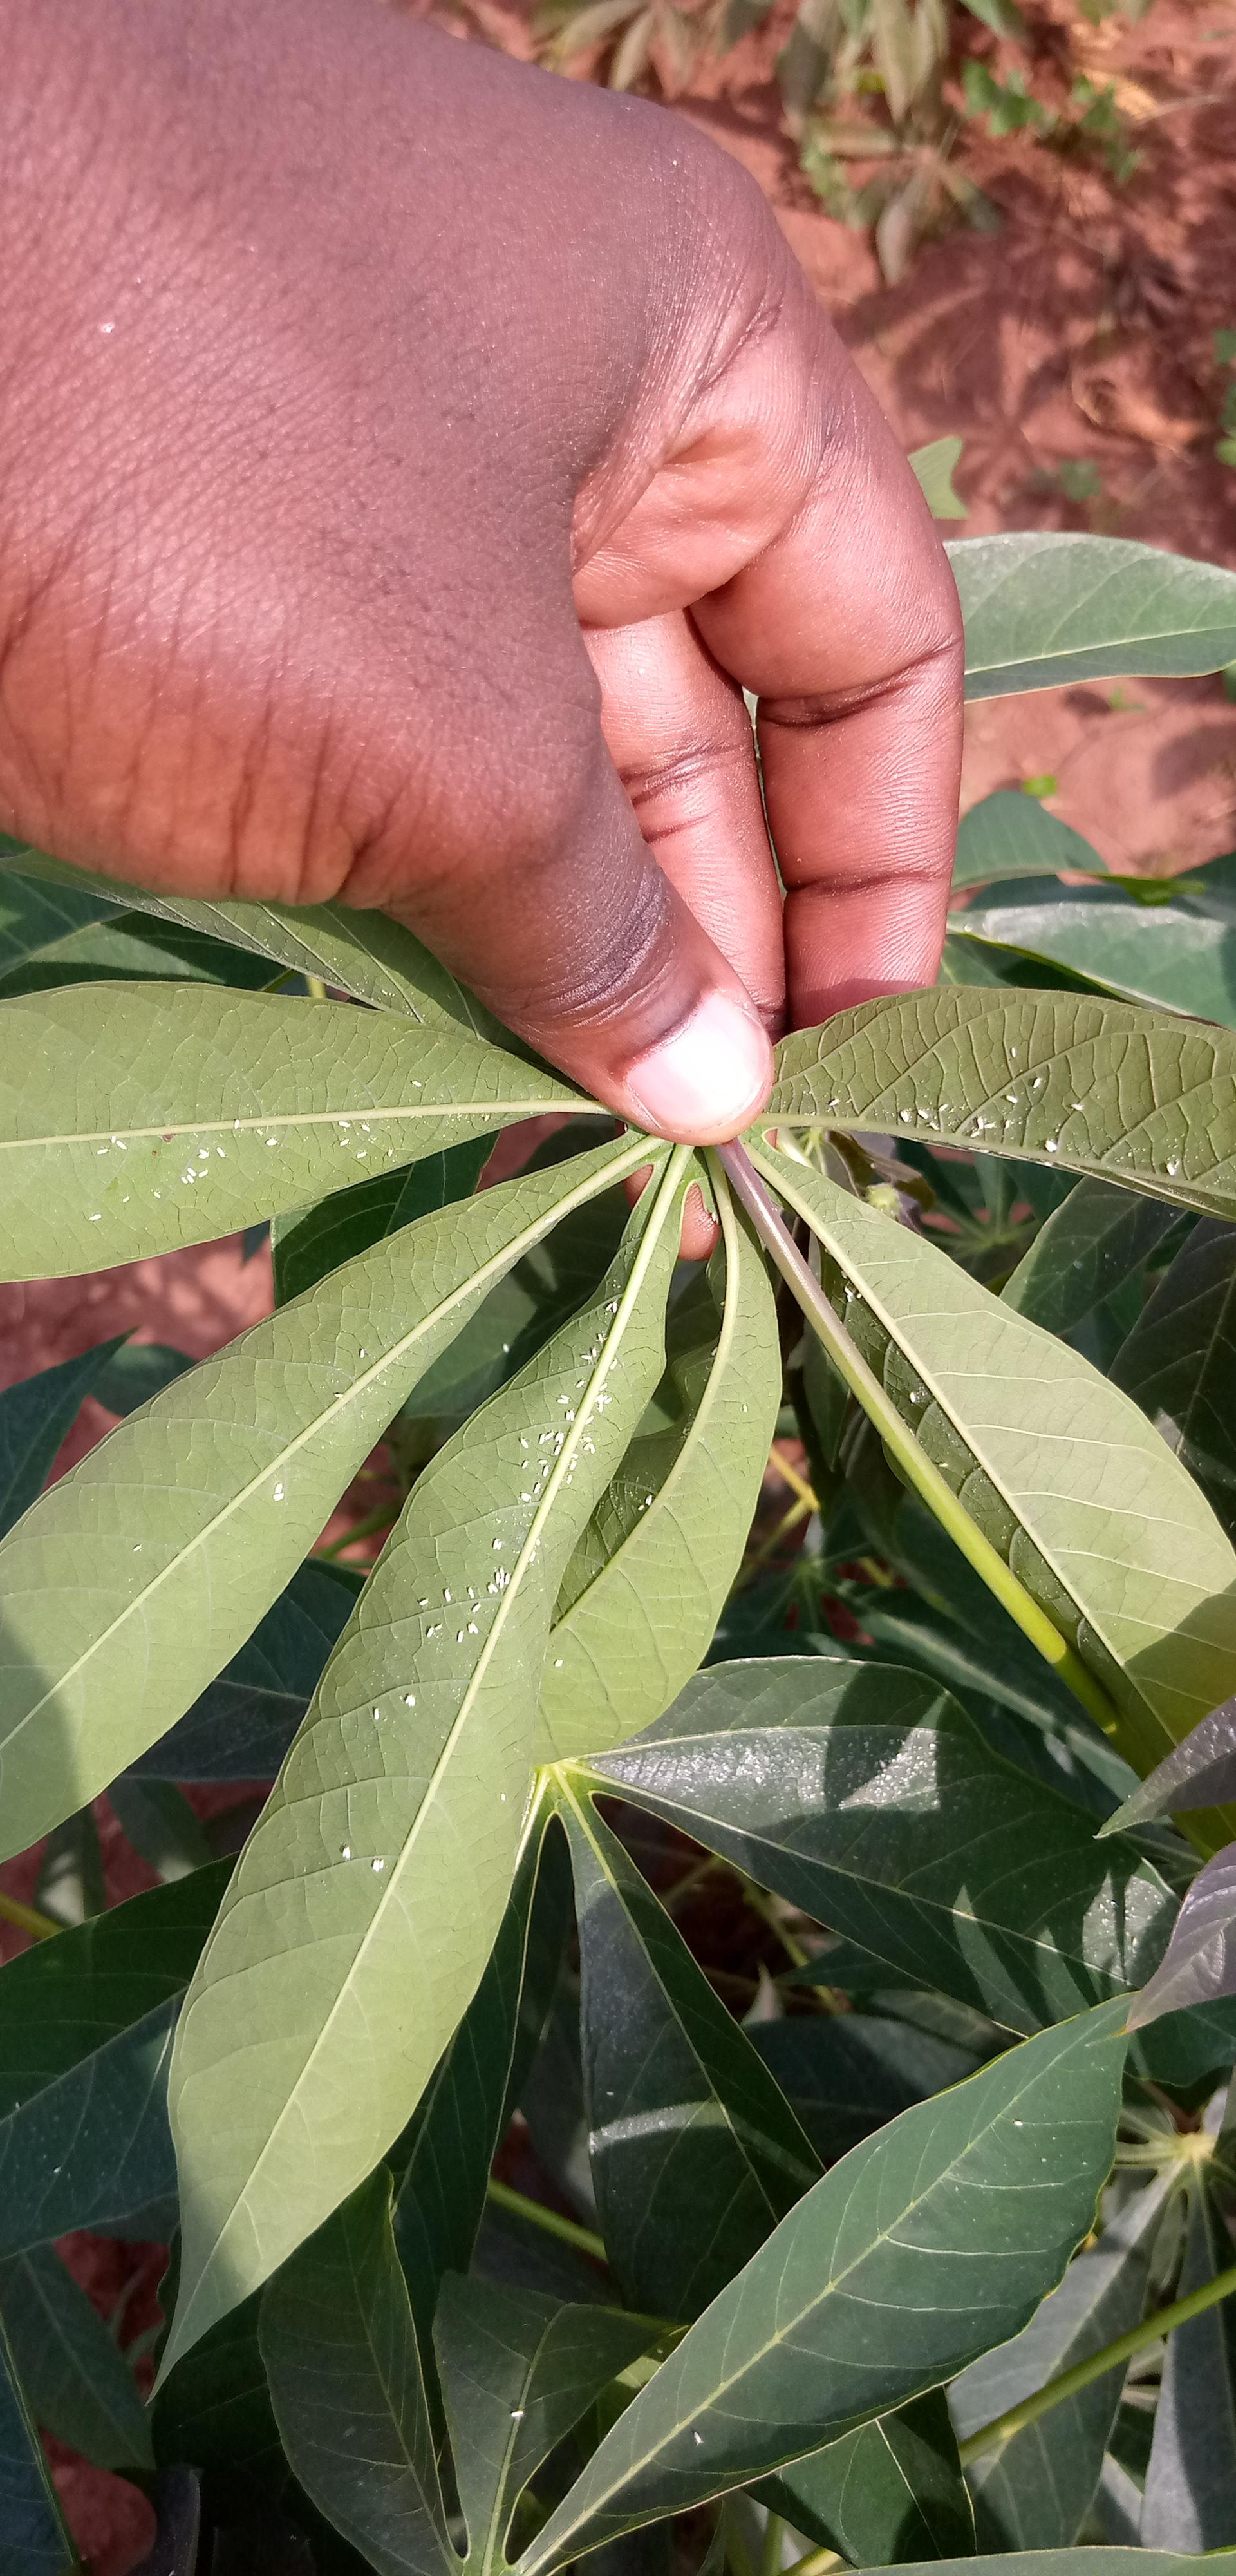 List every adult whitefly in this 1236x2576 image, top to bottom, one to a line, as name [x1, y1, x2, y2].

whitefly [1009, 1045, 1018, 1059]
whitefly [1031, 1075, 1043, 1090]
whitefly [411, 1079, 425, 1089]
whitefly [1004, 1094, 1020, 1105]
whitefly [827, 1096, 840, 1108]
whitefly [937, 1102, 950, 1113]
whitefly [1069, 1102, 1086, 1113]
whitefly [915, 1108, 930, 1120]
whitefly [903, 1110, 911, 1122]
whitefly [899, 1110, 908, 1124]
whitefly [483, 1114, 491, 1123]
whitefly [976, 1115, 983, 1131]
whitefly [232, 1117, 241, 1131]
whitefly [1002, 1117, 1012, 1132]
whitefly [337, 1120, 351, 1128]
whitefly [984, 1121, 997, 1129]
whitefly [928, 1121, 941, 1131]
whitefly [359, 1123, 371, 1133]
whitefly [255, 1128, 264, 1136]
whitefly [969, 1130, 981, 1139]
whitefly [110, 1134, 117, 1144]
whitefly [264, 1137, 279, 1147]
whitefly [339, 1137, 351, 1149]
whitefly [1045, 1139, 1058, 1151]
whitefly [116, 1140, 129, 1151]
whitefly [1044, 1144, 1053, 1153]
whitefly [215, 1146, 227, 1159]
whitefly [386, 1146, 395, 1159]
whitefly [95, 1147, 109, 1155]
whitefly [198, 1148, 209, 1157]
whitefly [355, 1150, 368, 1160]
whitefly [197, 1153, 207, 1160]
whitefly [1165, 1160, 1176, 1177]
whitefly [186, 1167, 196, 1177]
whitefly [198, 1168, 209, 1180]
whitefly [187, 1173, 195, 1185]
whitefly [180, 1176, 189, 1186]
whitefly [152, 1190, 162, 1200]
whitefly [119, 1195, 131, 1204]
whitefly [711, 1211, 717, 1222]
whitefly [87, 1213, 104, 1222]
whitefly [544, 1215, 557, 1225]
whitefly [843, 1285, 855, 1296]
whitefly [846, 1294, 853, 1303]
whitefly [612, 1300, 619, 1315]
whitefly [605, 1303, 612, 1311]
whitefly [597, 1332, 605, 1343]
whitefly [357, 1345, 366, 1359]
whitefly [591, 1347, 600, 1358]
whitefly [579, 1353, 593, 1361]
whitefly [608, 1358, 619, 1372]
whitefly [575, 1378, 586, 1390]
whitefly [599, 1381, 608, 1392]
whitefly [908, 1390, 917, 1403]
whitefly [333, 1391, 344, 1399]
whitefly [559, 1394, 571, 1400]
whitefly [595, 1394, 604, 1403]
whitefly [599, 1394, 608, 1403]
whitefly [604, 1396, 614, 1405]
whitefly [555, 1399, 570, 1405]
whitefly [597, 1403, 604, 1414]
whitefly [742, 1403, 749, 1414]
whitefly [569, 1408, 577, 1423]
whitefly [564, 1409, 569, 1421]
whitefly [584, 1414, 595, 1426]
whitefly [545, 1430, 556, 1441]
whitefly [559, 1432, 565, 1445]
whitefly [538, 1432, 545, 1446]
whitefly [554, 1432, 561, 1443]
whitefly [581, 1435, 594, 1443]
whitefly [519, 1436, 530, 1450]
whitefly [583, 1443, 592, 1452]
whitefly [590, 1443, 597, 1455]
whitefly [552, 1443, 562, 1458]
whitefly [570, 1452, 580, 1460]
whitefly [536, 1458, 548, 1464]
whitefly [520, 1459, 530, 1470]
whitefly [569, 1459, 578, 1472]
whitefly [936, 1461, 950, 1469]
whitefly [541, 1464, 550, 1478]
whitefly [565, 1473, 574, 1485]
whitefly [533, 1481, 542, 1495]
whitefly [273, 1482, 284, 1495]
whitefly [521, 1492, 533, 1500]
whitefly [272, 1493, 285, 1499]
whitefly [648, 1493, 653, 1506]
whitefly [274, 1495, 284, 1503]
whitefly [519, 1495, 529, 1503]
whitefly [644, 1495, 649, 1505]
whitefly [636, 1503, 646, 1512]
whitefly [535, 1537, 543, 1547]
whitefly [491, 1538, 499, 1550]
whitefly [498, 1540, 503, 1551]
whitefly [131, 1543, 144, 1553]
whitefly [528, 1549, 537, 1564]
whitefly [499, 1566, 507, 1577]
whitefly [494, 1570, 500, 1585]
whitefly [504, 1571, 512, 1586]
whitefly [500, 1577, 505, 1589]
whitefly [489, 1582, 500, 1593]
whitefly [487, 1584, 493, 1595]
whitefly [467, 1586, 476, 1600]
whitefly [443, 1588, 452, 1602]
whitefly [417, 1596, 430, 1607]
whitefly [471, 1602, 482, 1614]
whitefly [471, 1622, 480, 1636]
whitefly [434, 1622, 444, 1632]
whitefly [467, 1623, 473, 1634]
whitefly [425, 1625, 435, 1639]
whitefly [454, 1629, 465, 1645]
whitefly [553, 1656, 565, 1669]
whitefly [409, 1694, 413, 1707]
whitefly [404, 1695, 410, 1704]
whitefly [411, 1695, 417, 1707]
whitefly [372, 1706, 381, 1721]
whitefly [499, 1791, 507, 1803]
whitefly [346, 1846, 351, 1859]
whitefly [341, 1847, 347, 1859]
whitefly [376, 1859, 380, 1872]
whitefly [379, 1859, 385, 1870]
whitefly [372, 1859, 377, 1871]
whitefly [603, 2088, 616, 2098]
whitefly [1009, 2117, 1025, 2128]
whitefly [507, 2409, 527, 2420]
whitefly [691, 2429, 704, 2446]